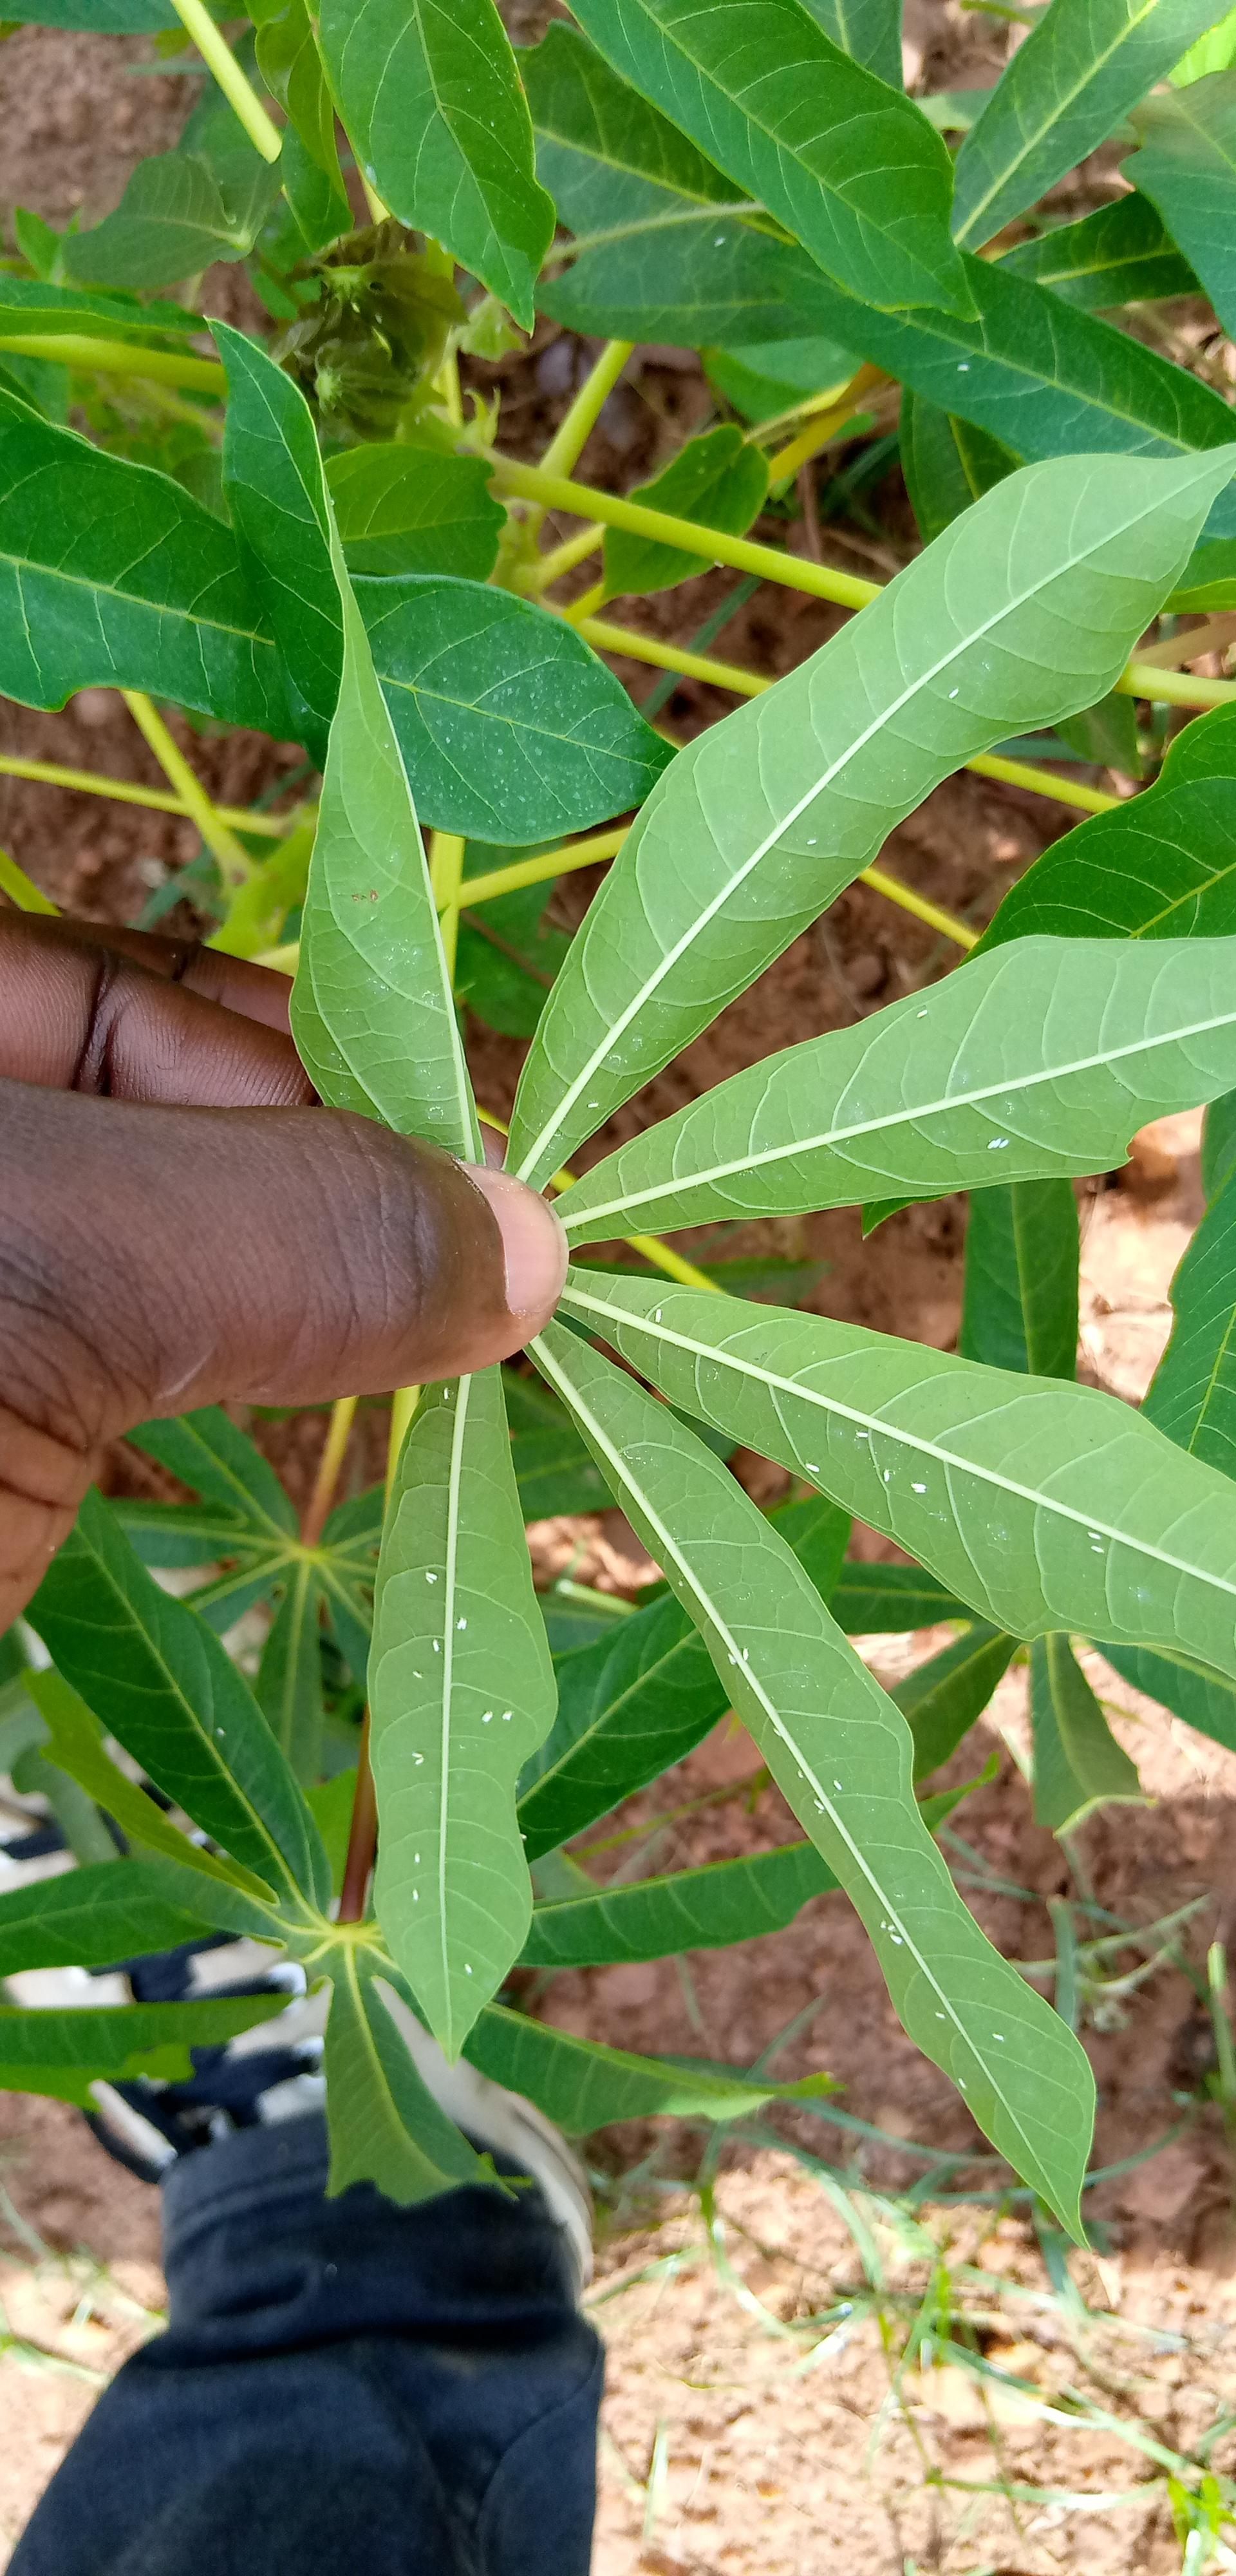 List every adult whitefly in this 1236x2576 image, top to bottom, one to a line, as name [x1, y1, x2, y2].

whitefly [954, 361, 975, 377]
whitefly [947, 687, 960, 701]
whitefly [804, 838, 818, 846]
whitefly [914, 1007, 930, 1021]
whitefly [585, 1101, 599, 1110]
whitefly [994, 1137, 1002, 1150]
whitefly [998, 1138, 1009, 1150]
whitefly [986, 1139, 996, 1151]
whitefly [653, 1307, 665, 1323]
whitefly [442, 1385, 451, 1402]
whitefly [852, 1428, 871, 1440]
whitefly [803, 1461, 821, 1474]
whitefly [881, 1467, 892, 1484]
whitefly [909, 1482, 928, 1490]
whitefly [913, 1488, 926, 1493]
whitefly [1085, 1530, 1102, 1542]
whitefly [1089, 1543, 1105, 1555]
whitefly [424, 1571, 438, 1581]
whitefly [425, 1576, 435, 1586]
whitefly [455, 1616, 465, 1631]
whitefly [461, 1618, 467, 1631]
whitefly [431, 1637, 442, 1652]
whitefly [742, 1645, 752, 1662]
whitefly [727, 1651, 738, 1667]
whitefly [411, 1669, 425, 1680]
whitefly [501, 1709, 508, 1721]
whitefly [506, 1709, 513, 1721]
whitefly [480, 1710, 489, 1721]
whitefly [484, 1710, 494, 1724]
whitefly [410, 1752, 425, 1758]
whitefly [413, 1757, 425, 1766]
whitefly [796, 1767, 807, 1781]
whitefly [831, 1777, 845, 1794]
whitefly [812, 1797, 827, 1810]
whitefly [413, 1851, 422, 1865]
whitefly [409, 1888, 421, 1904]
whitefly [878, 1923, 888, 1929]
whitefly [887, 1923, 897, 1933]
whitefly [888, 1933, 907, 1947]
whitefly [462, 1961, 474, 1975]
whitefly [934, 2010, 947, 2020]
whitefly [990, 2031, 1006, 2041]
whitefly [957, 2076, 969, 2091]